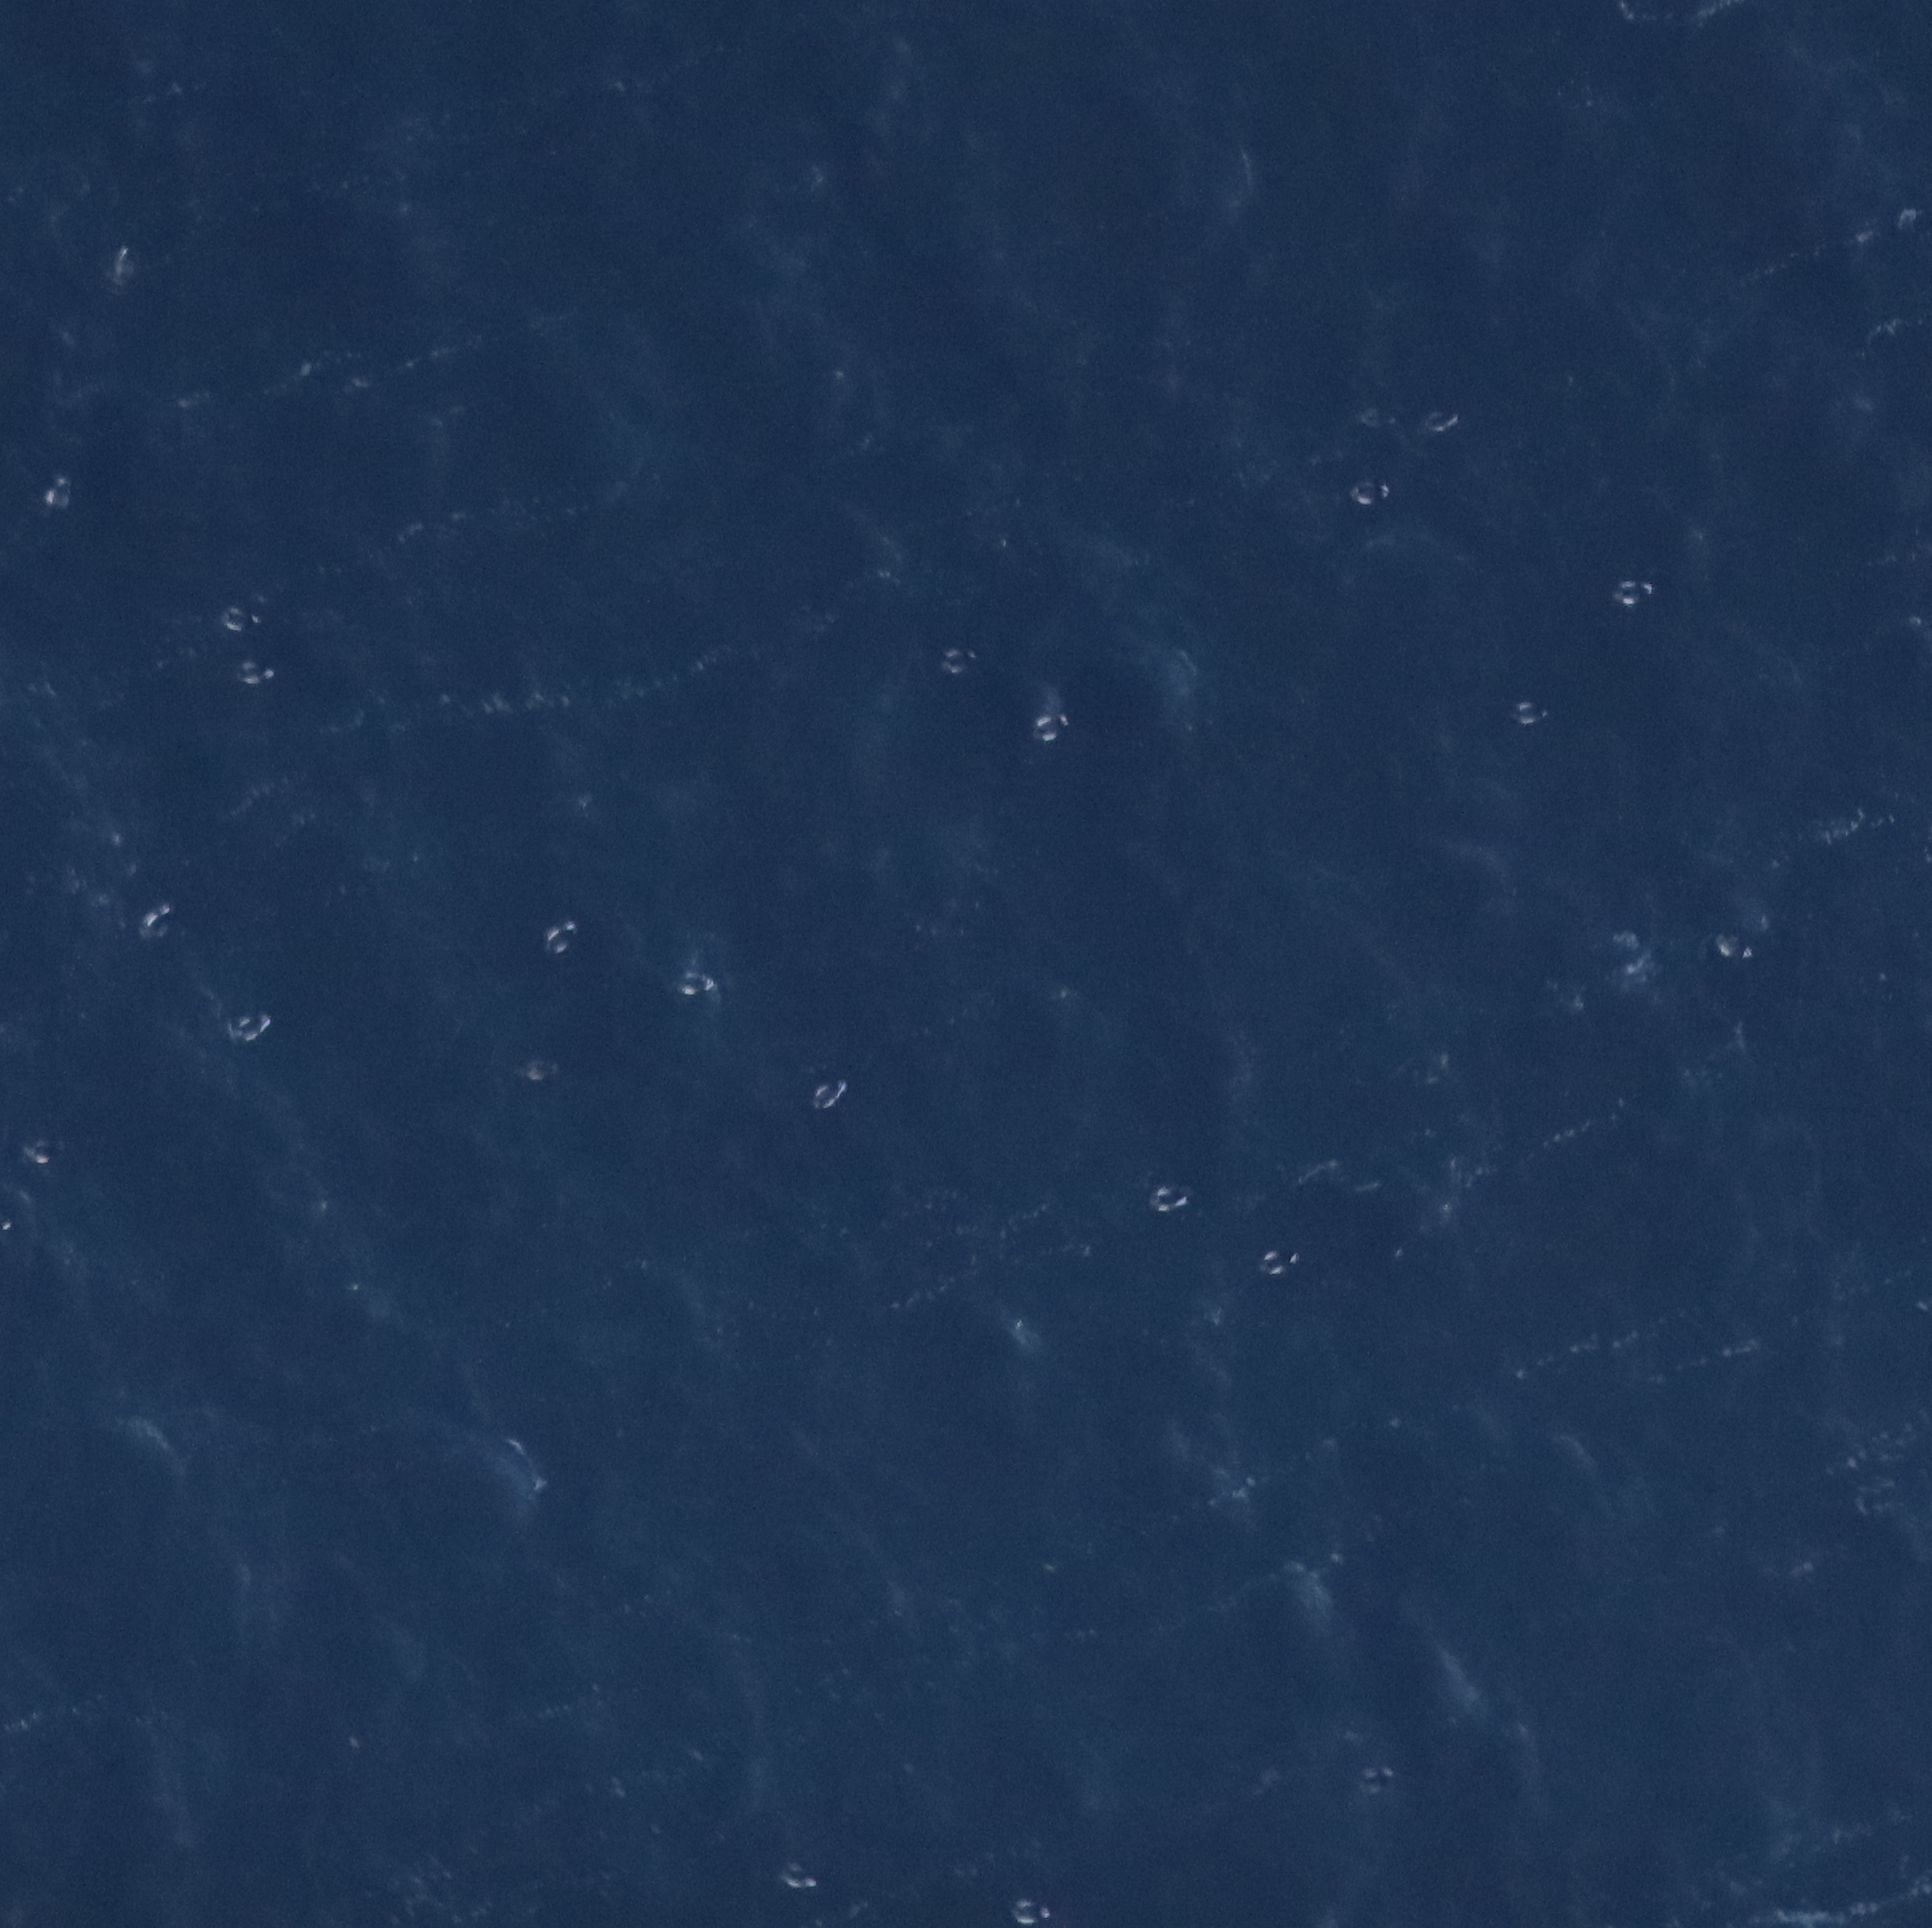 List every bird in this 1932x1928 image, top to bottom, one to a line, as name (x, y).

brant (1439, 418)
brant (1369, 488)
brant (58, 498)
brant (1635, 592)
brant (234, 618)
brant (951, 663)
brant (259, 673)
brant (1531, 712)
brant (1049, 725)
brant (155, 923)
brant (556, 940)
brant (1737, 947)
brant (694, 988)
brant (250, 1026)
brant (540, 1067)
brant (826, 1094)
brant (39, 1151)
brant (1170, 1201)
brant (1278, 1257)
brant (1376, 1776)
brant (801, 1879)
brant (1024, 1910)